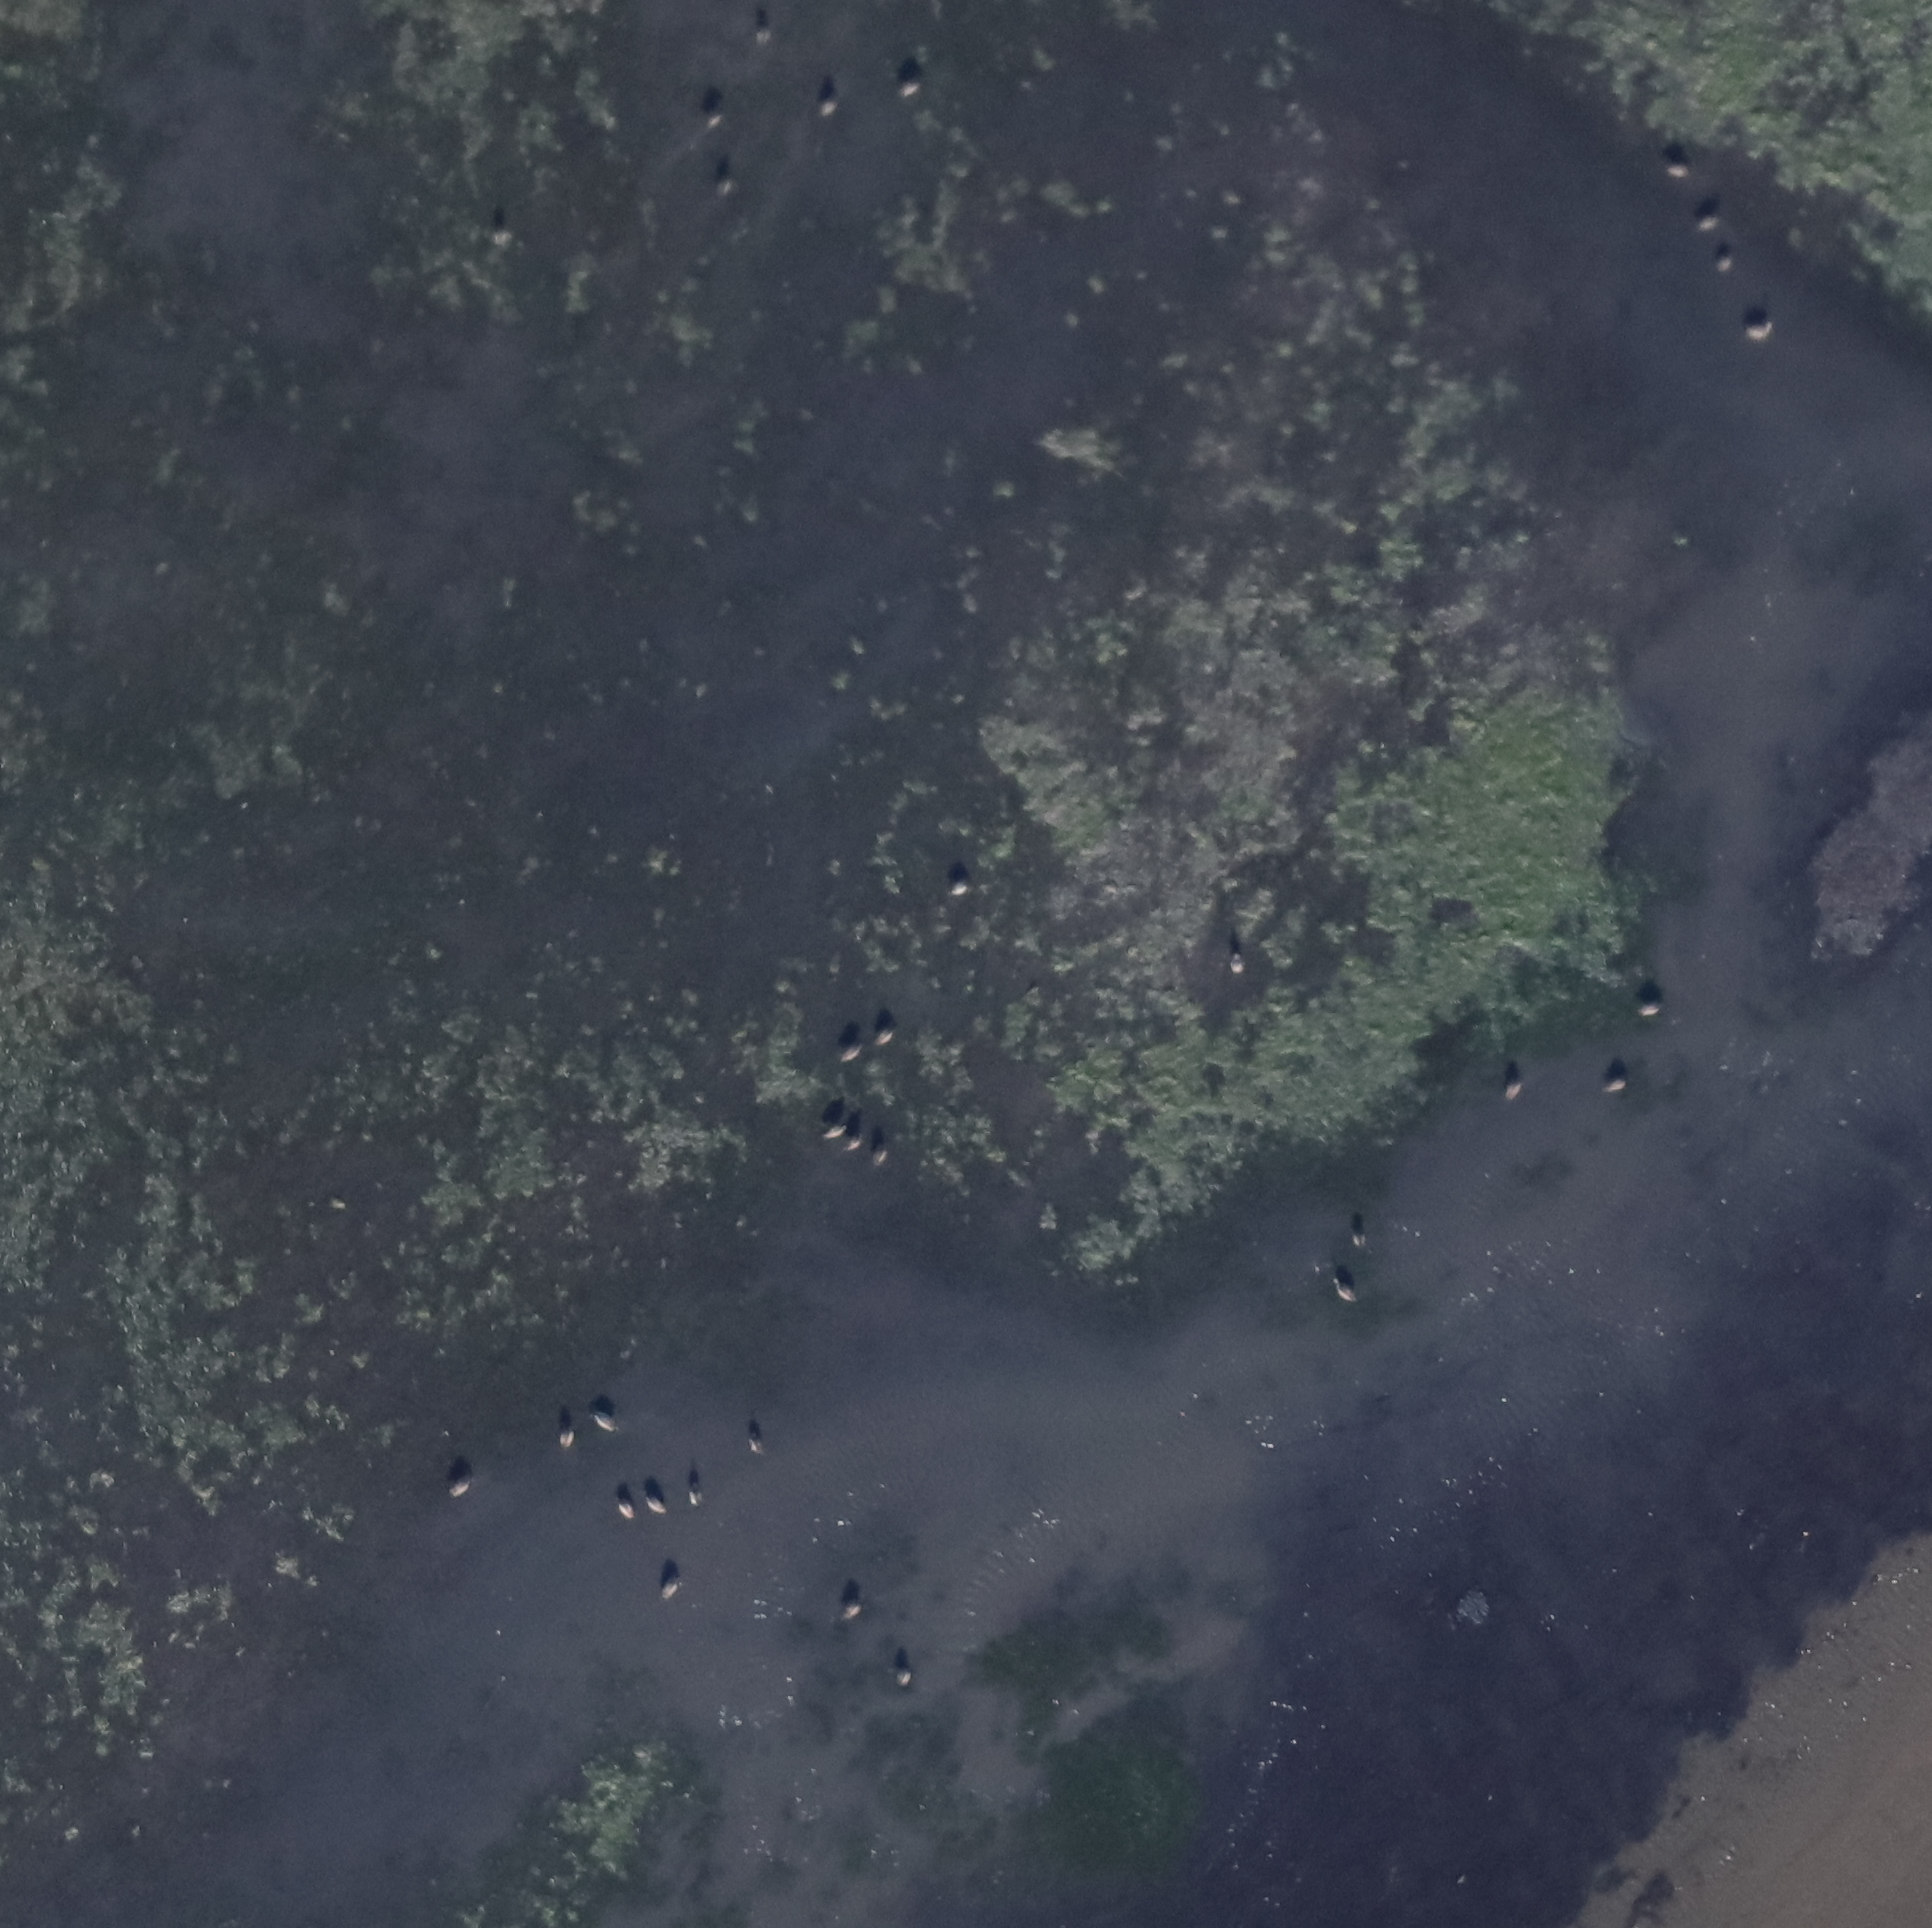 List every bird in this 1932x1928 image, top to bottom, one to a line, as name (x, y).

Canada goose (759, 35)
Canada goose (909, 89)
Canada goose (826, 105)
Canada goose (714, 118)
Canada goose (1676, 170)
Canada goose (725, 183)
Canada goose (1707, 218)
Canada goose (501, 234)
Canada goose (1722, 263)
Canada goose (1761, 333)
Canada goose (962, 889)
Canada goose (1238, 966)
Canada goose (1650, 1009)
Canada goose (884, 1036)
Canada goose (850, 1054)
Canada goose (1615, 1084)
Canada goose (1511, 1089)
Canada goose (837, 1132)
Canada goose (851, 1142)
Canada goose (879, 1157)
Canada goose (1361, 1240)
Canada goose (1347, 1292)
Canada goose (604, 1420)
Canada goose (567, 1438)
Canada goose (760, 1446)
Canada goose (459, 1487)
Canada goose (698, 1496)
Canada goose (657, 1505)
Canada goose (626, 1509)
Canada goose (670, 1589)
Canada goose (852, 1610)
Canada goose (902, 1676)